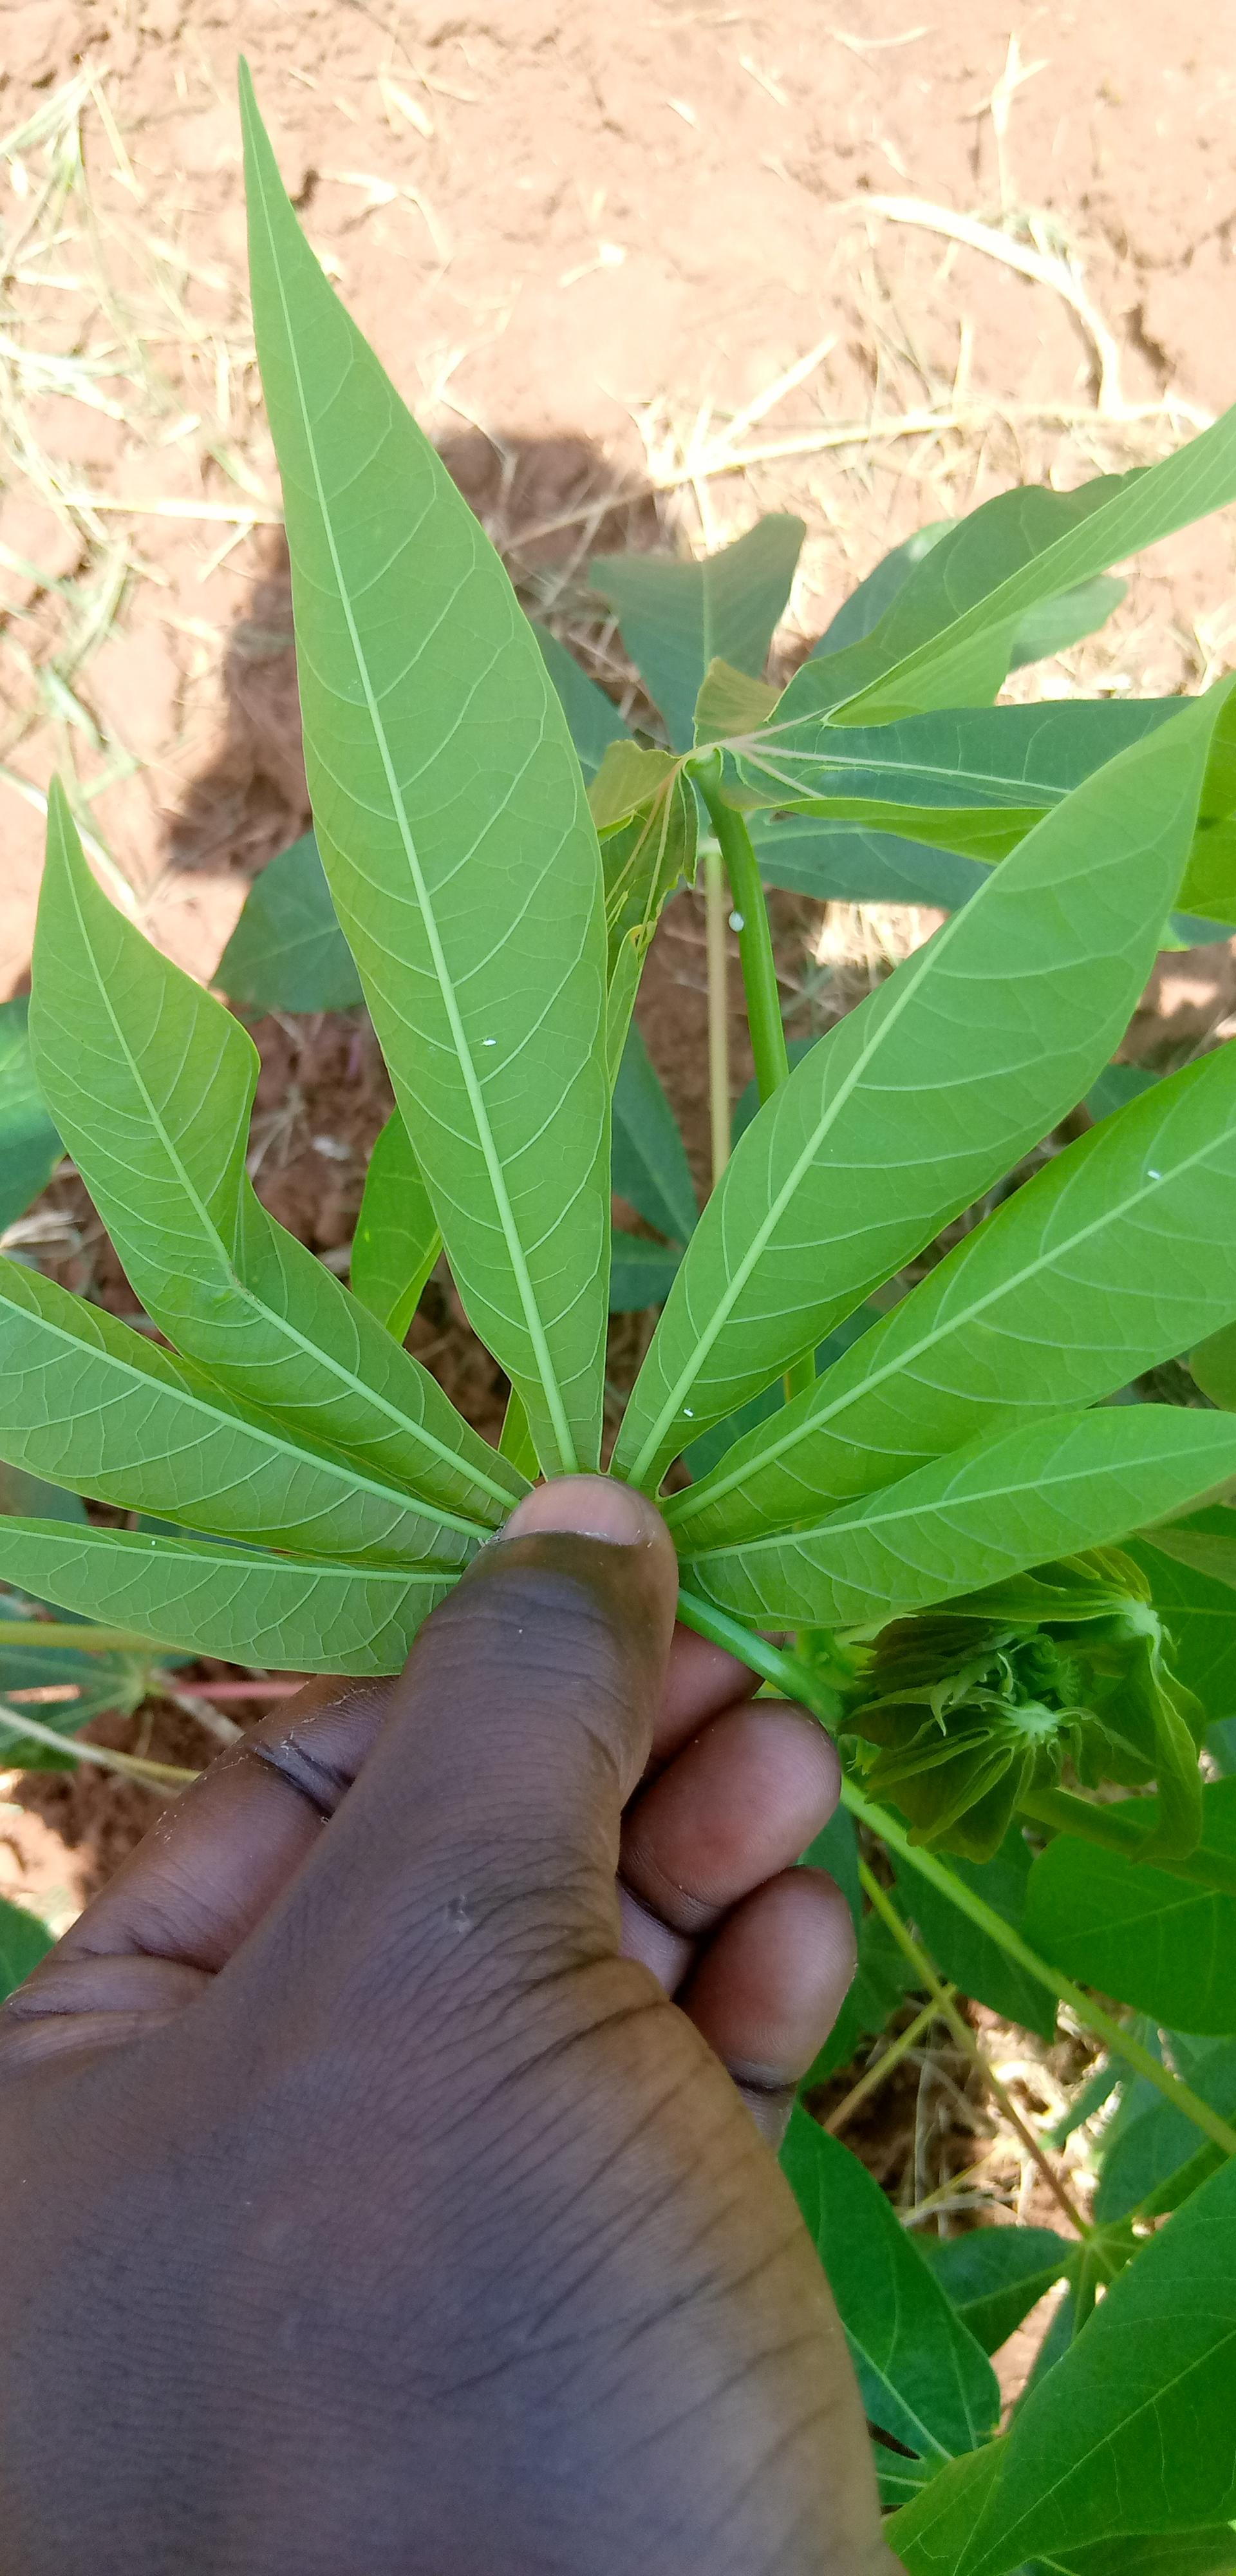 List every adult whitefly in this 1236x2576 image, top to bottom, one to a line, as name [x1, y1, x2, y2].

whitefly [479, 1036, 498, 1049]
whitefly [1144, 1168, 1162, 1182]
whitefly [681, 1406, 695, 1419]
whitefly [149, 1539, 158, 1547]